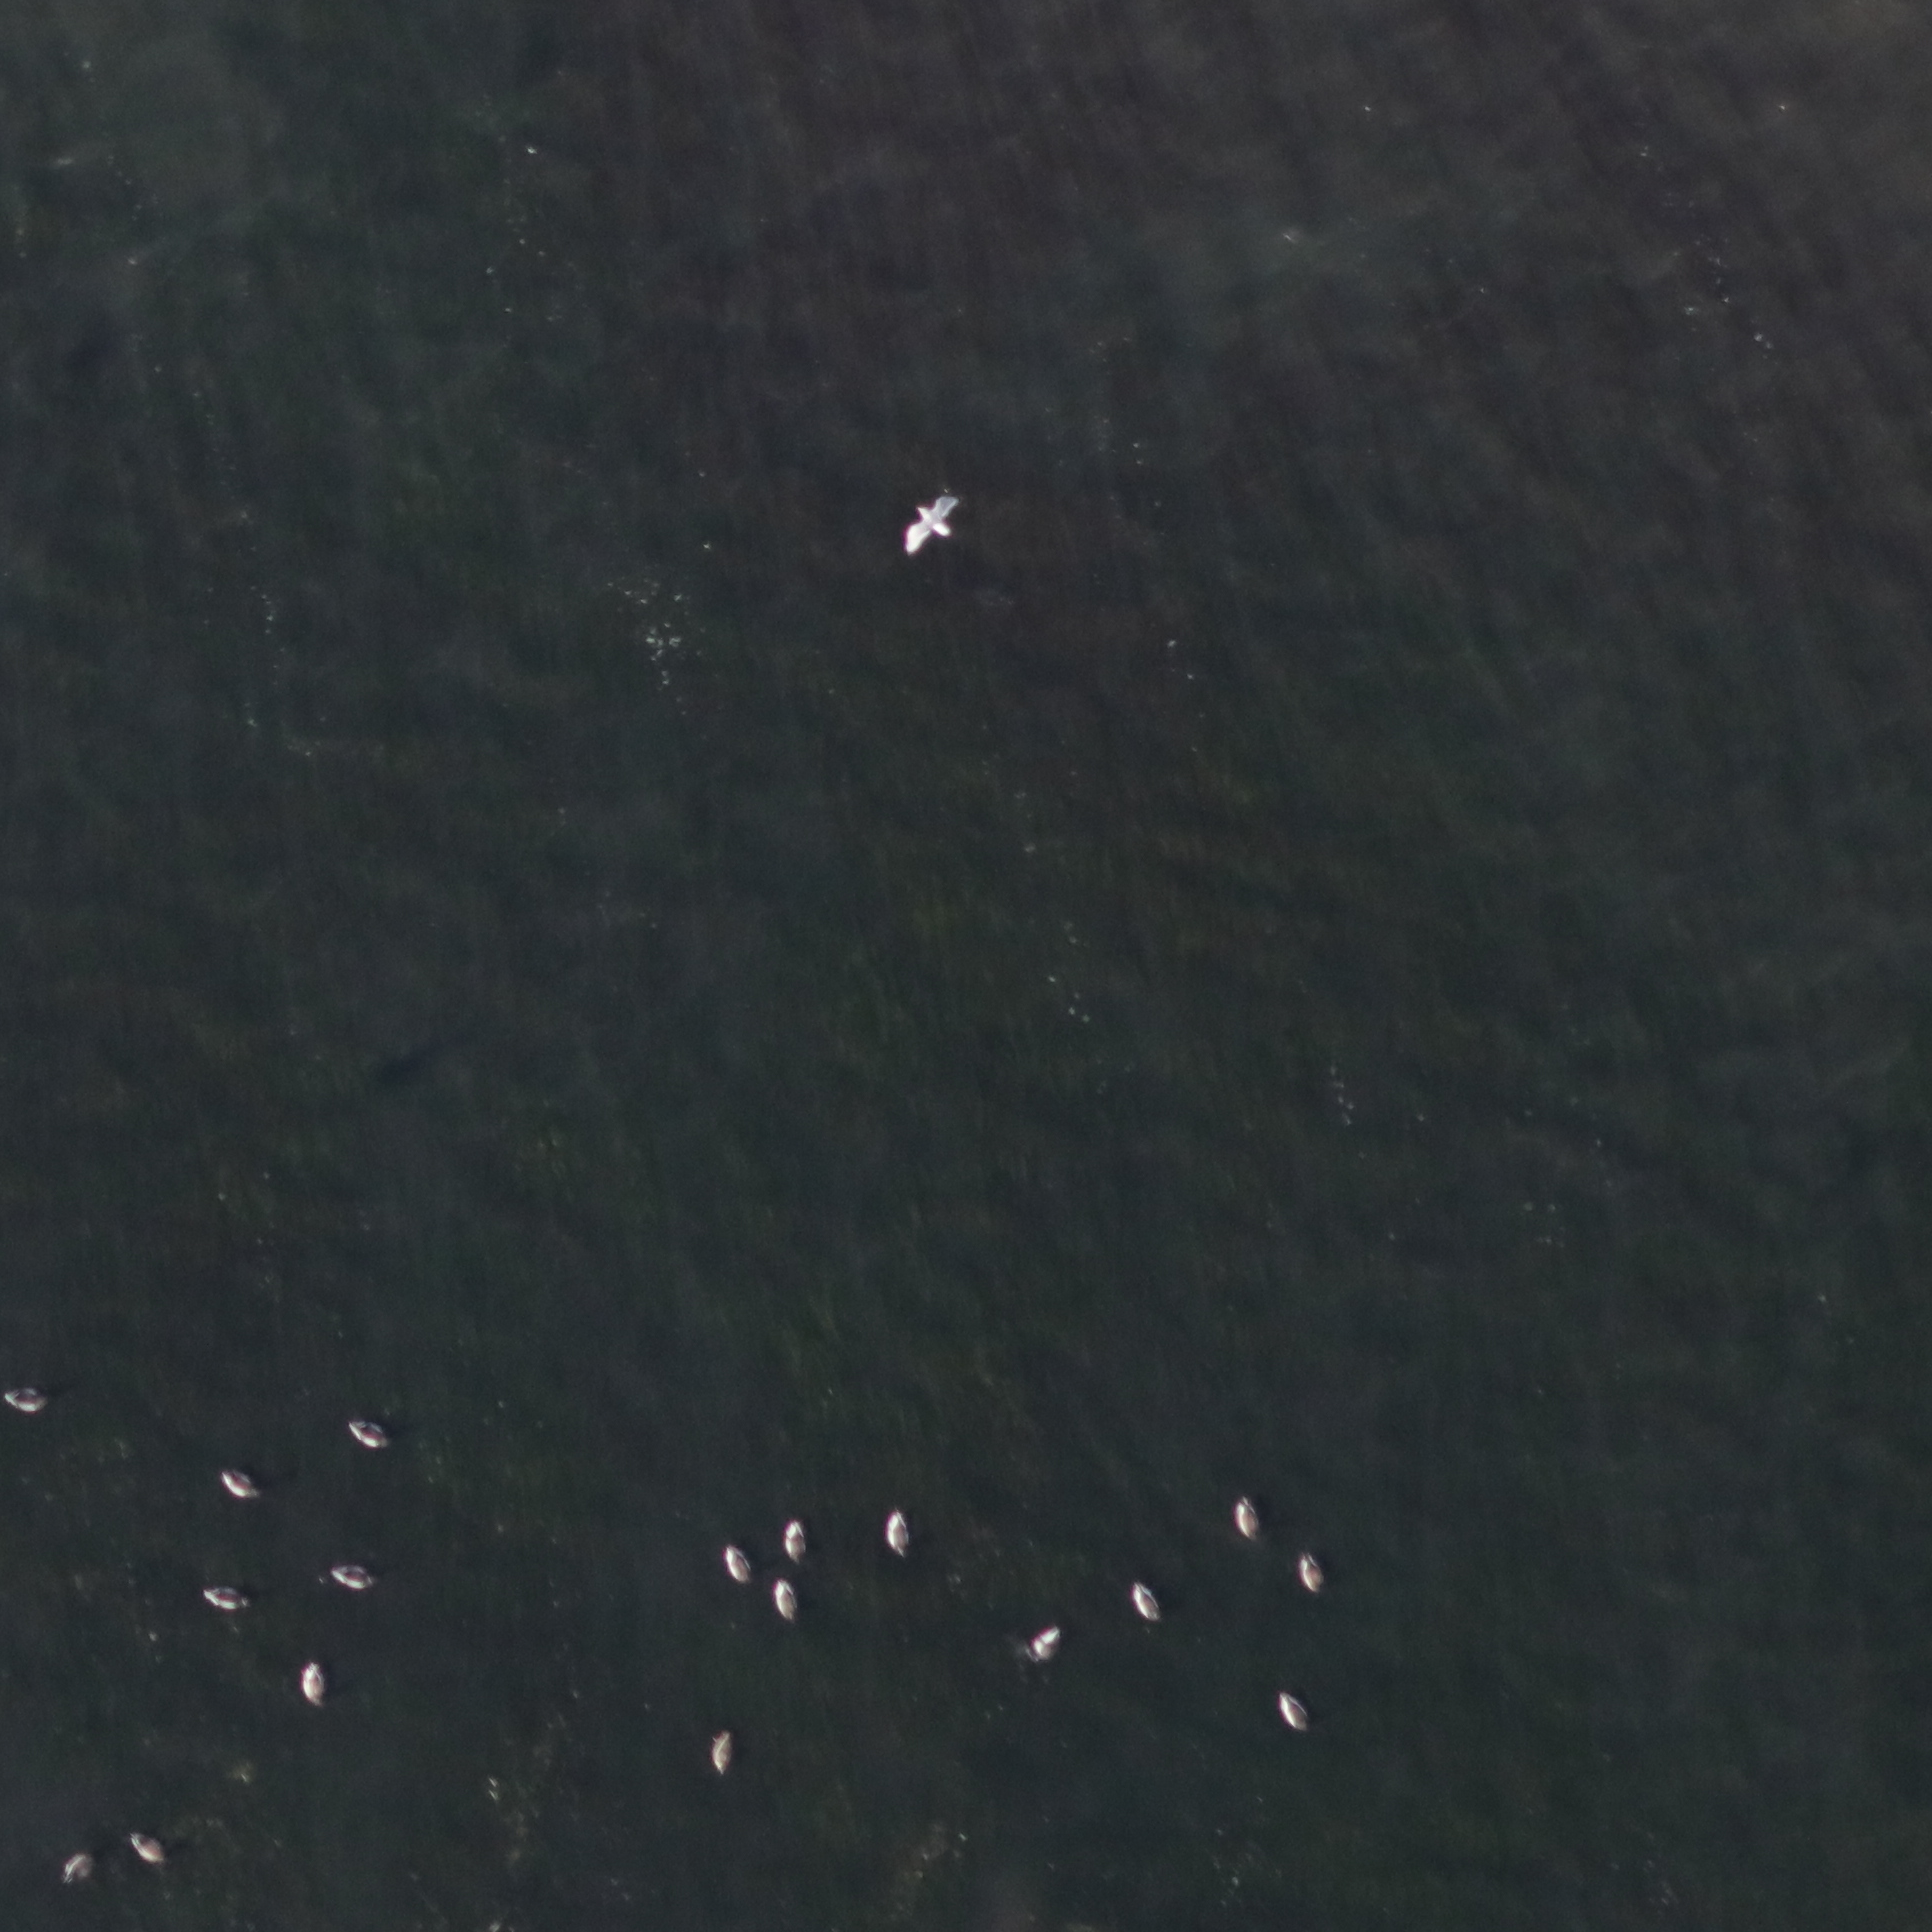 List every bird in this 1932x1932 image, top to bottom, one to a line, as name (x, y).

gull (930, 523)
brant (22, 1398)
brant (363, 1433)
brant (237, 1486)
brant (1249, 1516)
brant (898, 1531)
brant (794, 1540)
brant (735, 1561)
brant (356, 1574)
brant (1314, 1574)
brant (787, 1594)
brant (223, 1597)
brant (1143, 1597)
brant (1047, 1648)
other bird (320, 1688)
brant (1295, 1712)
brant (723, 1753)
other bird (151, 1848)
other bird (80, 1868)